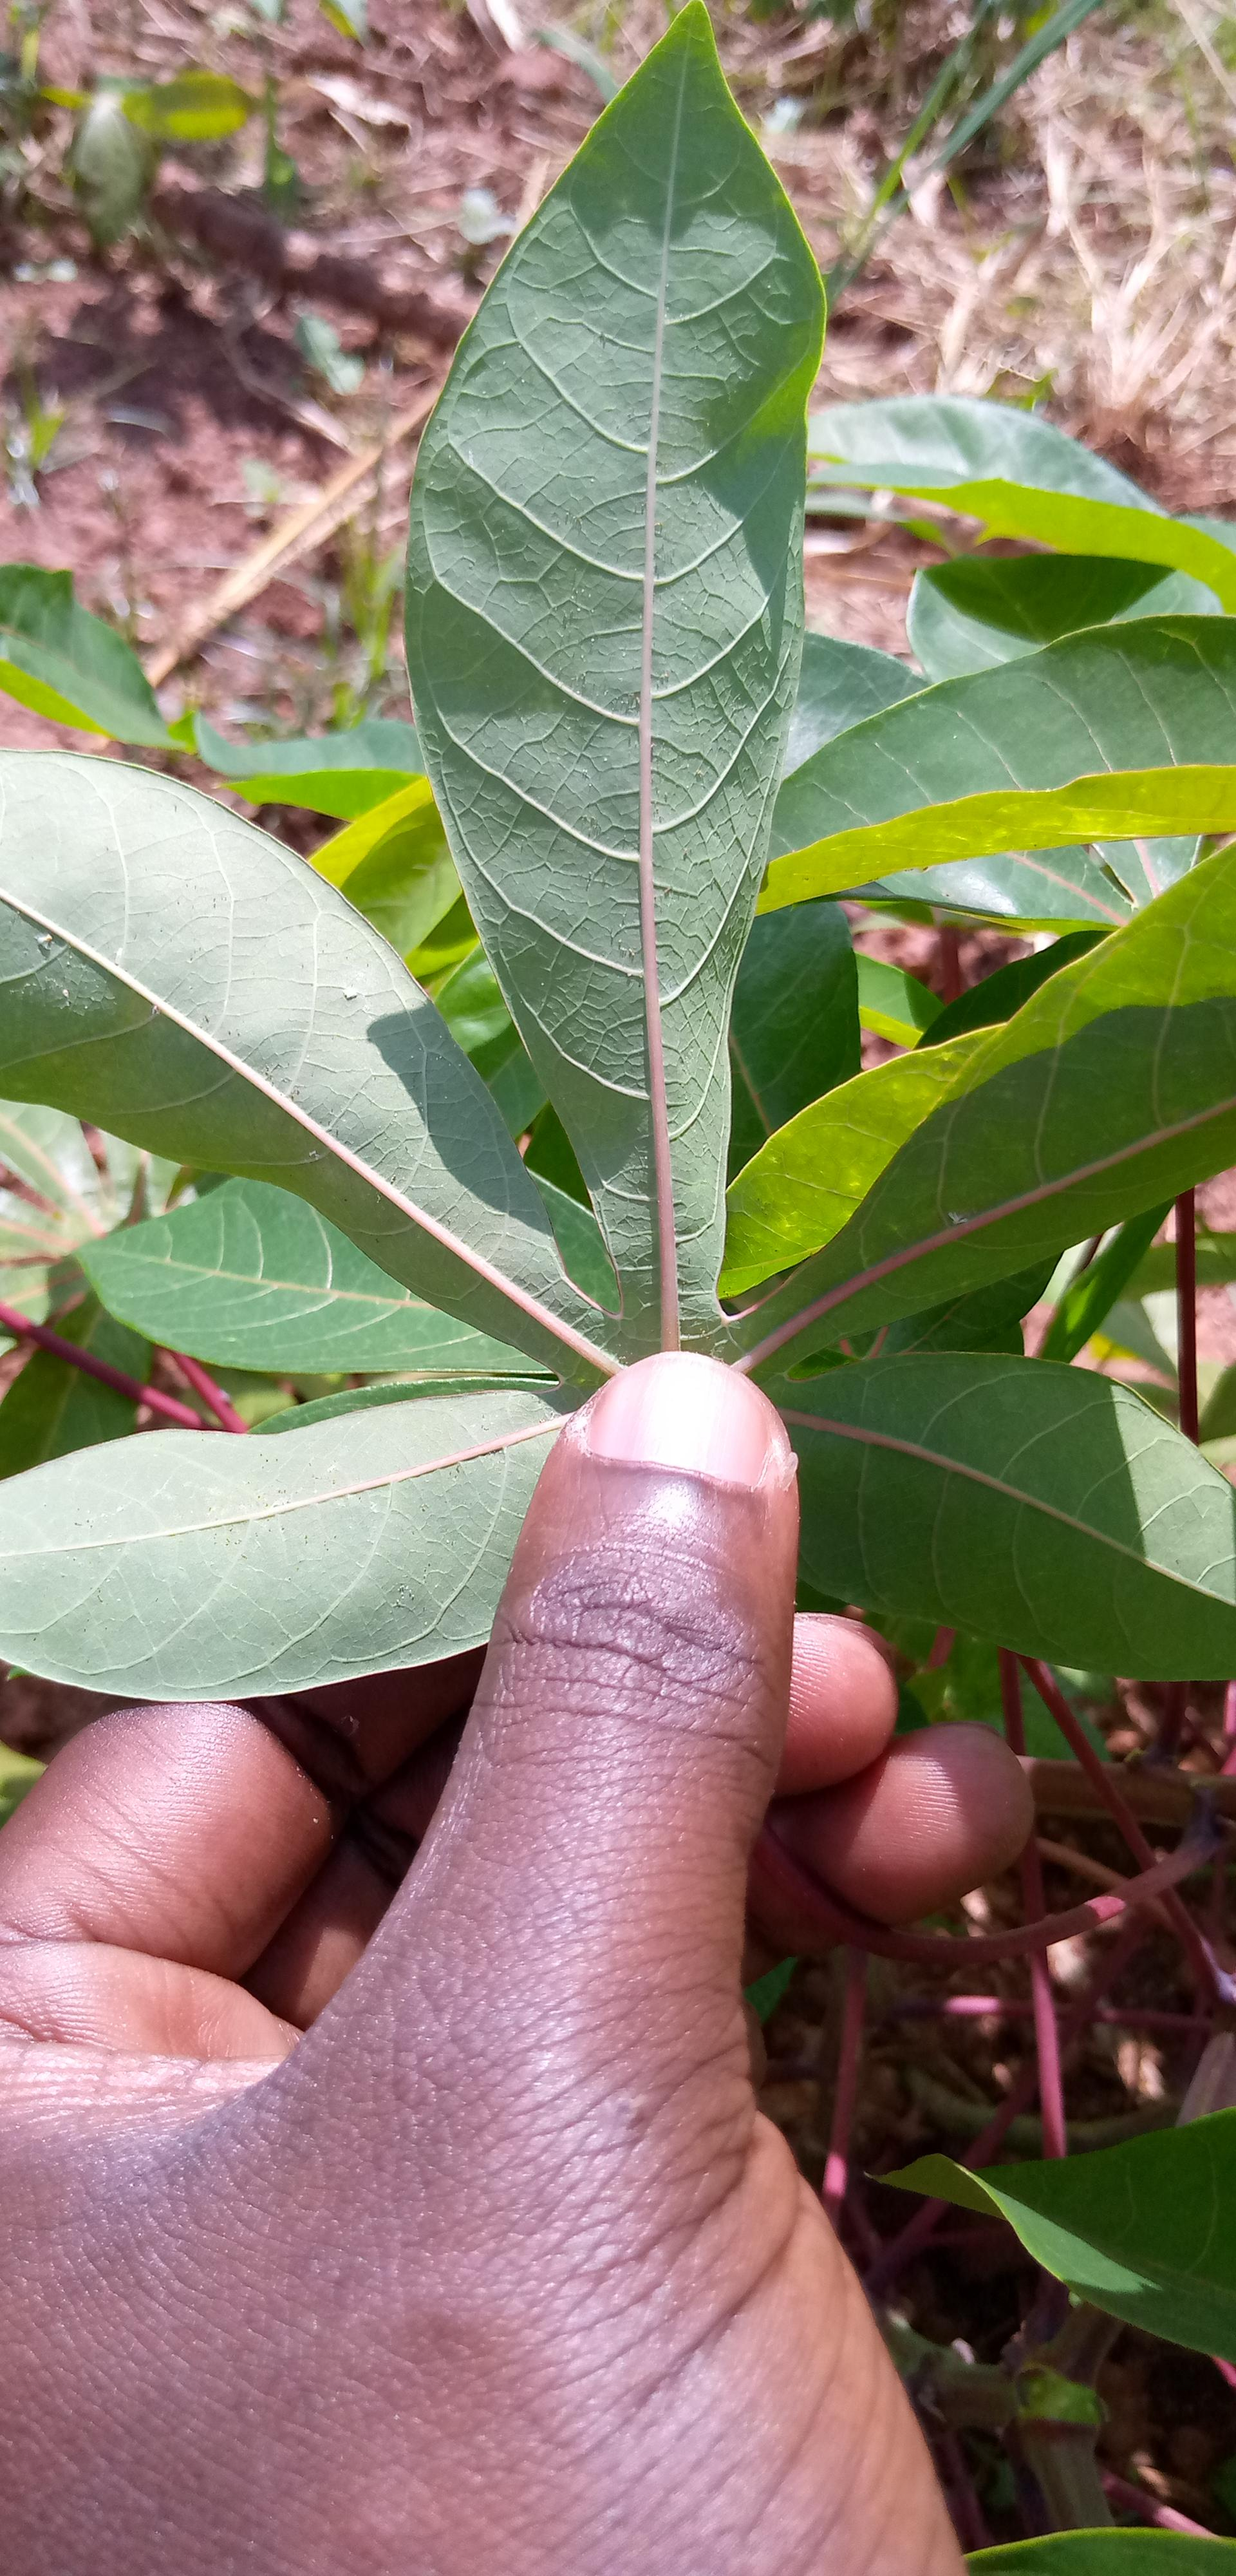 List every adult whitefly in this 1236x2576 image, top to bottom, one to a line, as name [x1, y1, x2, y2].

whitefly [338, 982, 364, 1002]
whitefly [944, 1211, 970, 1228]